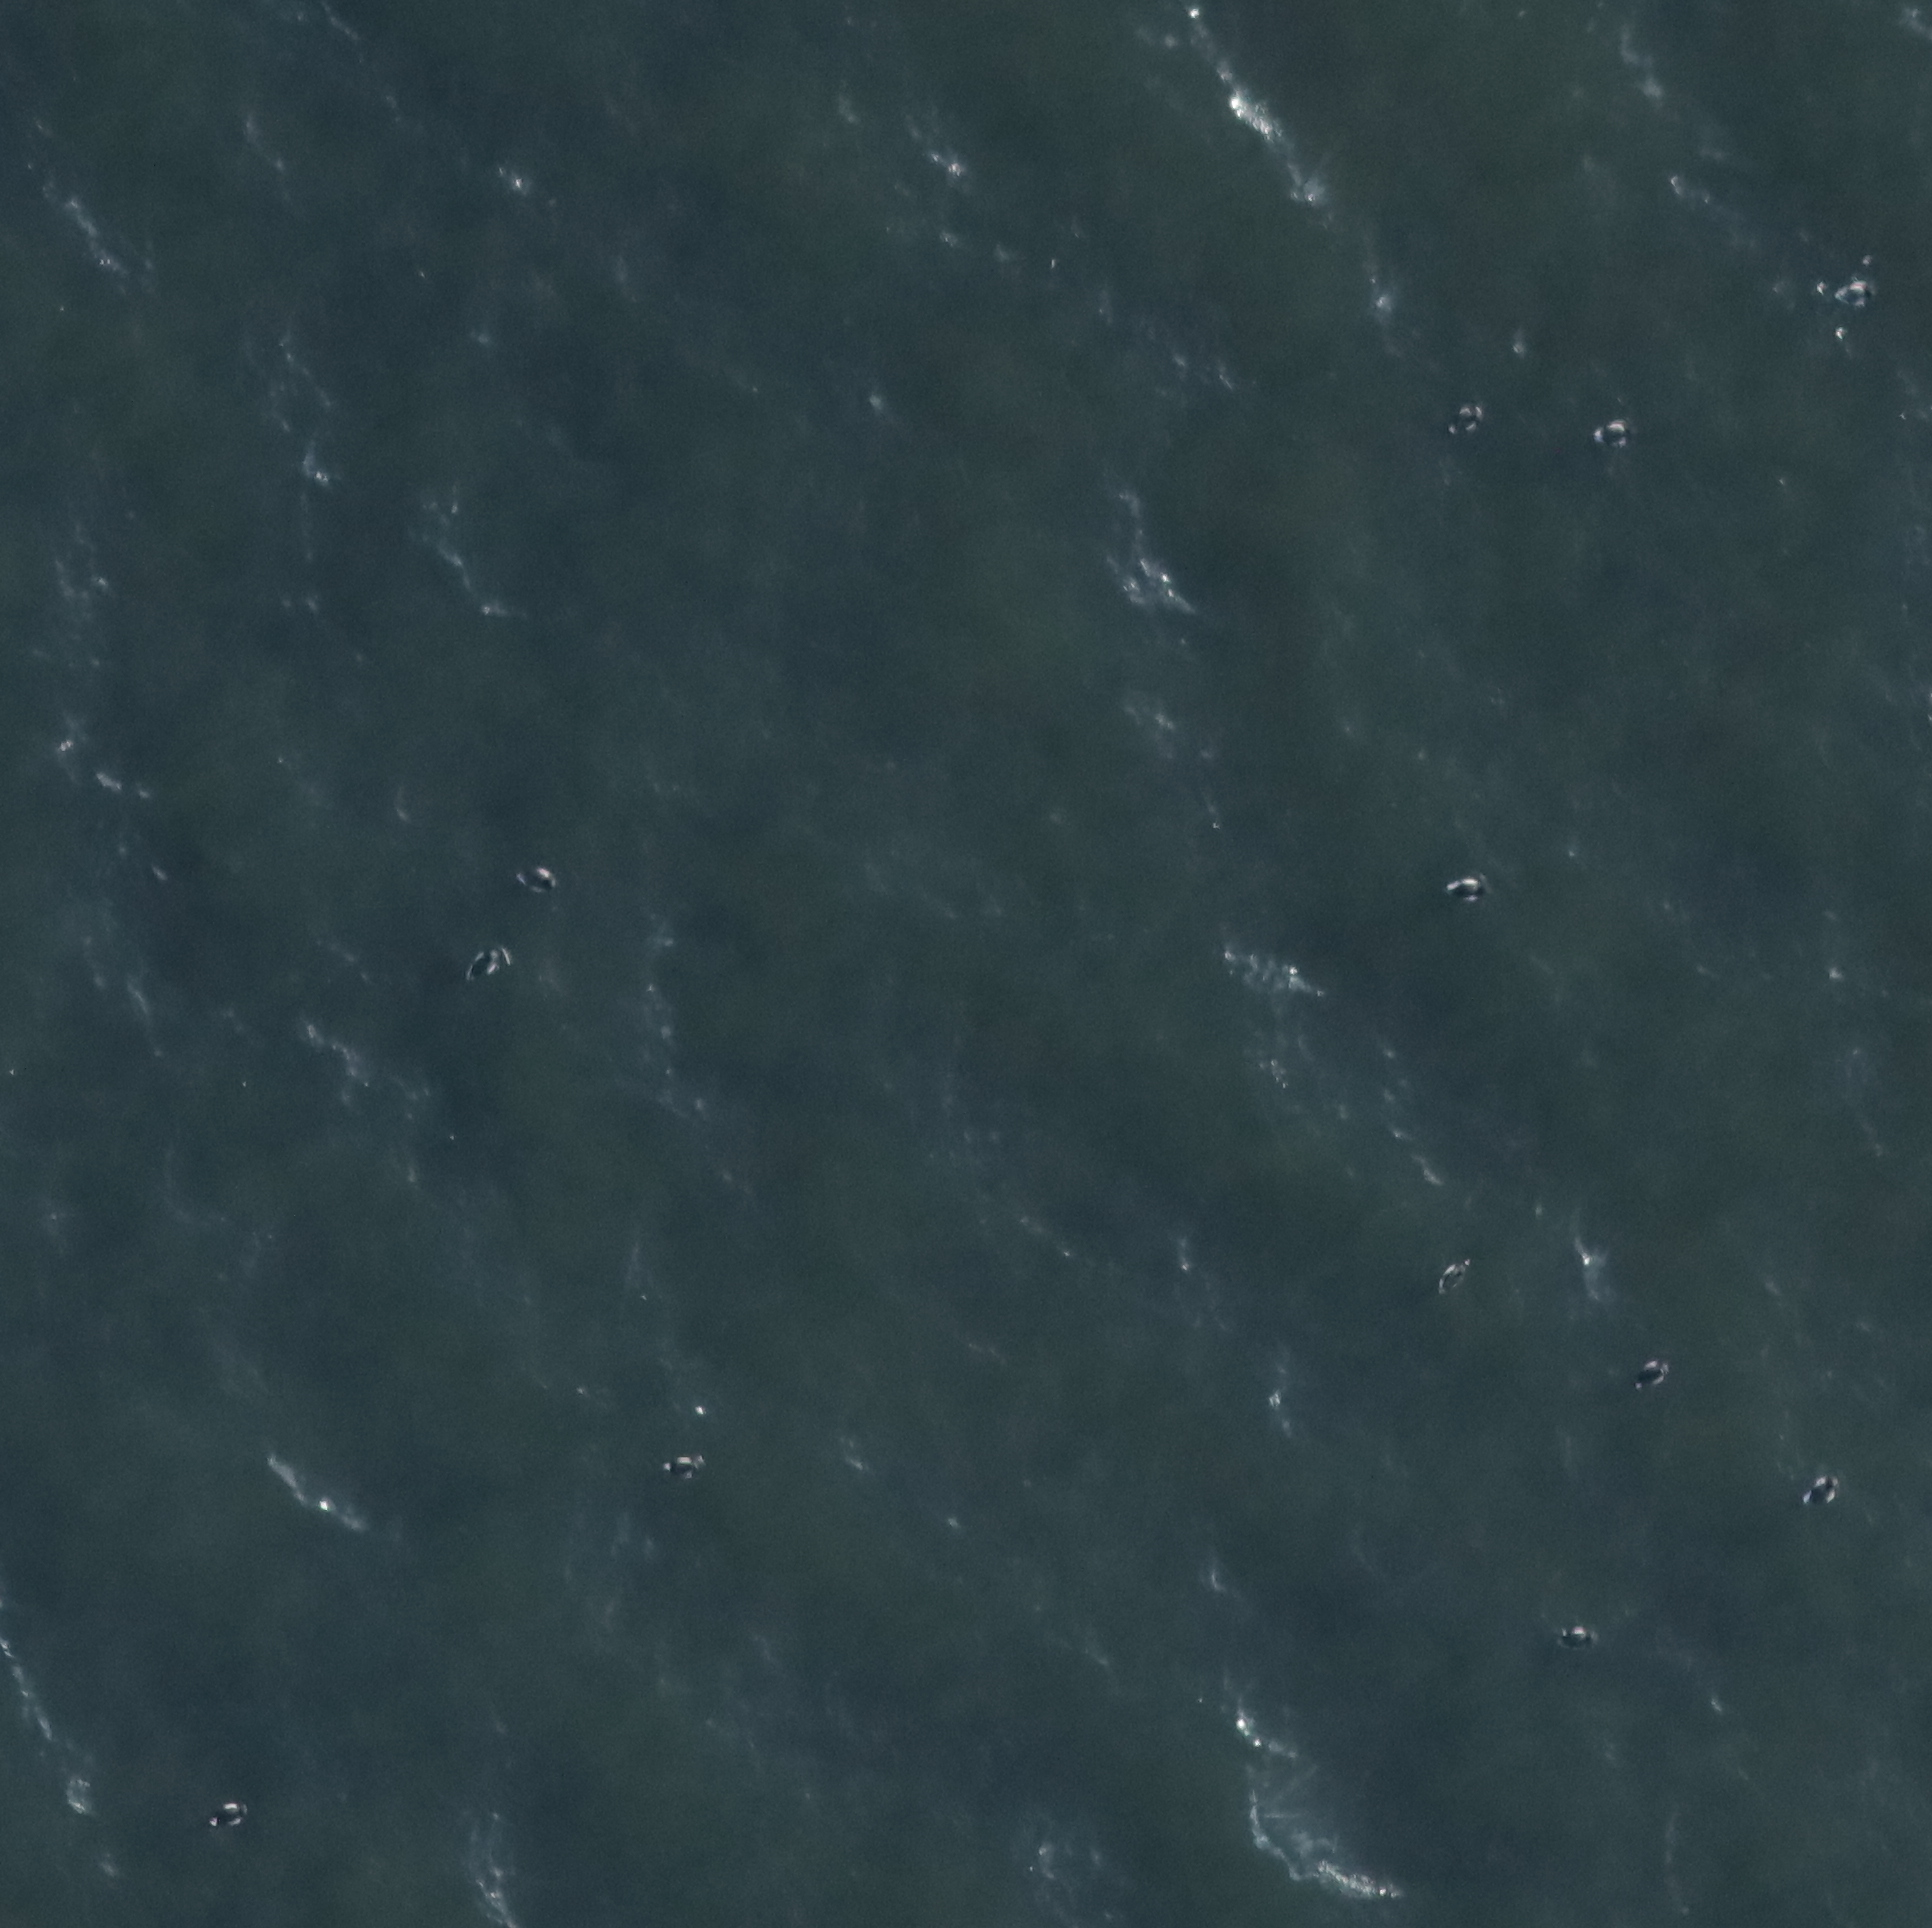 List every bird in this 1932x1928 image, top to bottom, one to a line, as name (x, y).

brant (1853, 294)
brant (1466, 422)
brant (1612, 435)
brant (537, 879)
brant (1465, 891)
brant (484, 965)
brant (1450, 1274)
brant (1649, 1373)
brant (688, 1467)
brant (1824, 1492)
brant (1574, 1638)
brant (228, 1814)